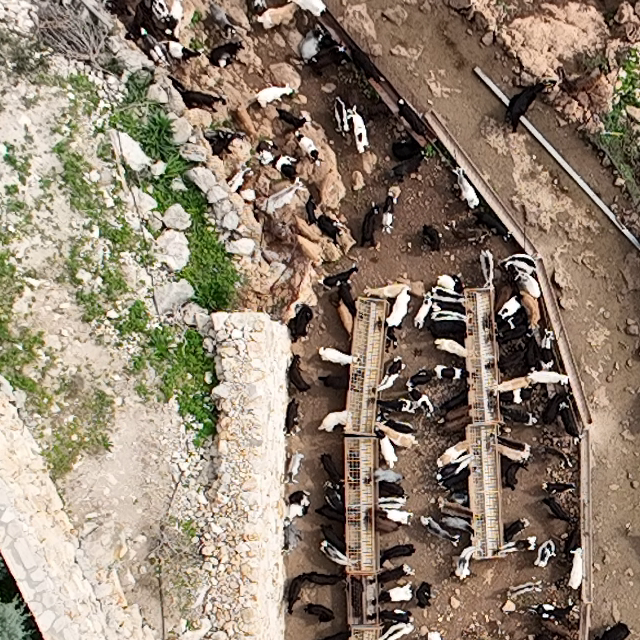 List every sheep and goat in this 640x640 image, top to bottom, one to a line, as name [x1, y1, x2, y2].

goat [247, 0, 265, 13]
goat [288, 0, 329, 15]
goat [106, 3, 130, 16]
goat [135, 3, 163, 41]
goat [165, 3, 182, 40]
goat [209, 3, 235, 38]
goat [124, 4, 141, 39]
goat [151, 4, 170, 23]
goat [257, 4, 297, 29]
goat [299, 26, 323, 62]
goat [139, 28, 168, 63]
goat [159, 40, 201, 59]
goat [210, 41, 243, 65]
goat [312, 45, 345, 74]
goat [351, 49, 384, 83]
goat [557, 65, 600, 94]
goat [256, 83, 292, 109]
goat [503, 83, 552, 133]
goat [183, 91, 227, 111]
goat [335, 96, 350, 141]
goat [399, 99, 427, 135]
goat [348, 105, 368, 152]
goat [275, 107, 306, 128]
goat [204, 130, 224, 139]
goat [295, 133, 322, 167]
goat [212, 134, 232, 157]
goat [258, 139, 274, 164]
goat [392, 139, 421, 161]
goat [393, 150, 426, 182]
goat [276, 155, 298, 176]
goat [452, 166, 480, 209]
goat [228, 167, 251, 191]
goat [261, 177, 303, 214]
goat [241, 189, 257, 202]
goat [380, 193, 395, 234]
goat [305, 195, 316, 226]
goat [359, 202, 379, 247]
goat [474, 212, 512, 241]
goat [317, 214, 343, 238]
goat [294, 216, 321, 240]
goat [443, 222, 480, 241]
goat [424, 223, 441, 251]
goat [296, 236, 319, 264]
goat [480, 247, 494, 289]
goat [498, 254, 535, 275]
goat [320, 264, 358, 289]
goat [515, 268, 540, 297]
goat [435, 275, 465, 292]
goat [336, 281, 361, 319]
goat [485, 281, 510, 323]
goat [364, 283, 410, 296]
goat [431, 286, 474, 302]
goat [379, 288, 411, 327]
goat [413, 291, 433, 327]
goat [520, 291, 538, 329]
goat [486, 297, 519, 327]
goat [337, 300, 353, 333]
goat [288, 303, 312, 344]
goat [433, 303, 474, 315]
goat [493, 312, 525, 334]
goat [431, 313, 471, 323]
goat [377, 320, 398, 348]
goat [429, 321, 467, 335]
goat [496, 326, 526, 342]
goat [540, 328, 554, 369]
goat [527, 334, 541, 366]
goat [434, 338, 478, 358]
goat [319, 347, 363, 366]
goat [486, 347, 526, 371]
goat [288, 354, 310, 392]
goat [372, 356, 405, 394]
goat [541, 363, 557, 396]
goat [434, 364, 478, 381]
goat [406, 367, 435, 387]
goat [529, 372, 568, 385]
goat [317, 374, 360, 392]
goat [492, 376, 527, 395]
goat [440, 382, 471, 410]
goat [407, 387, 433, 414]
goat [489, 387, 532, 404]
goat [542, 392, 571, 423]
goat [282, 398, 298, 436]
goat [370, 398, 416, 413]
goat [559, 403, 580, 439]
goat [438, 404, 474, 424]
goat [495, 405, 537, 425]
goat [318, 410, 353, 432]
goat [376, 411, 417, 432]
goat [439, 415, 481, 435]
goat [375, 421, 417, 447]
goat [375, 431, 399, 466]
goat [491, 433, 529, 451]
goat [437, 438, 479, 467]
goat [489, 442, 529, 461]
goat [545, 447, 572, 468]
goat [348, 449, 361, 489]
goat [437, 451, 479, 480]
goat [284, 453, 304, 485]
goat [319, 453, 343, 481]
goat [506, 462, 527, 489]
goat [438, 466, 476, 491]
goat [364, 467, 404, 485]
goat [323, 480, 347, 512]
goat [378, 481, 404, 496]
goat [542, 481, 576, 493]
goat [283, 490, 311, 528]
goat [376, 497, 407, 509]
goat [439, 497, 483, 520]
goat [542, 497, 573, 525]
goat [315, 505, 360, 523]
goat [365, 509, 412, 525]
goat [367, 515, 399, 532]
goat [420, 516, 459, 546]
goat [440, 516, 479, 537]
goat [504, 517, 530, 542]
goat [321, 524, 357, 555]
goat [564, 526, 579, 556]
goat [281, 528, 303, 553]
goat [495, 535, 537, 555]
goat [533, 539, 554, 567]
goat [454, 540, 480, 580]
goat [318, 541, 357, 566]
goat [378, 544, 415, 567]
goat [567, 548, 583, 590]
goat [369, 564, 415, 584]
goat [304, 571, 344, 585]
goat [287, 573, 305, 612]
goat [347, 575, 364, 617]
goat [508, 579, 541, 599]
goat [372, 580, 412, 605]
goat [416, 582, 431, 608]
goat [536, 598, 579, 617]
goat [306, 603, 335, 622]
goat [367, 609, 413, 621]
goat [587, 621, 631, 639]
goat [368, 622, 414, 639]
goat [312, 630, 359, 639]
goat [426, 632, 452, 639]
goat [535, 633, 571, 639]